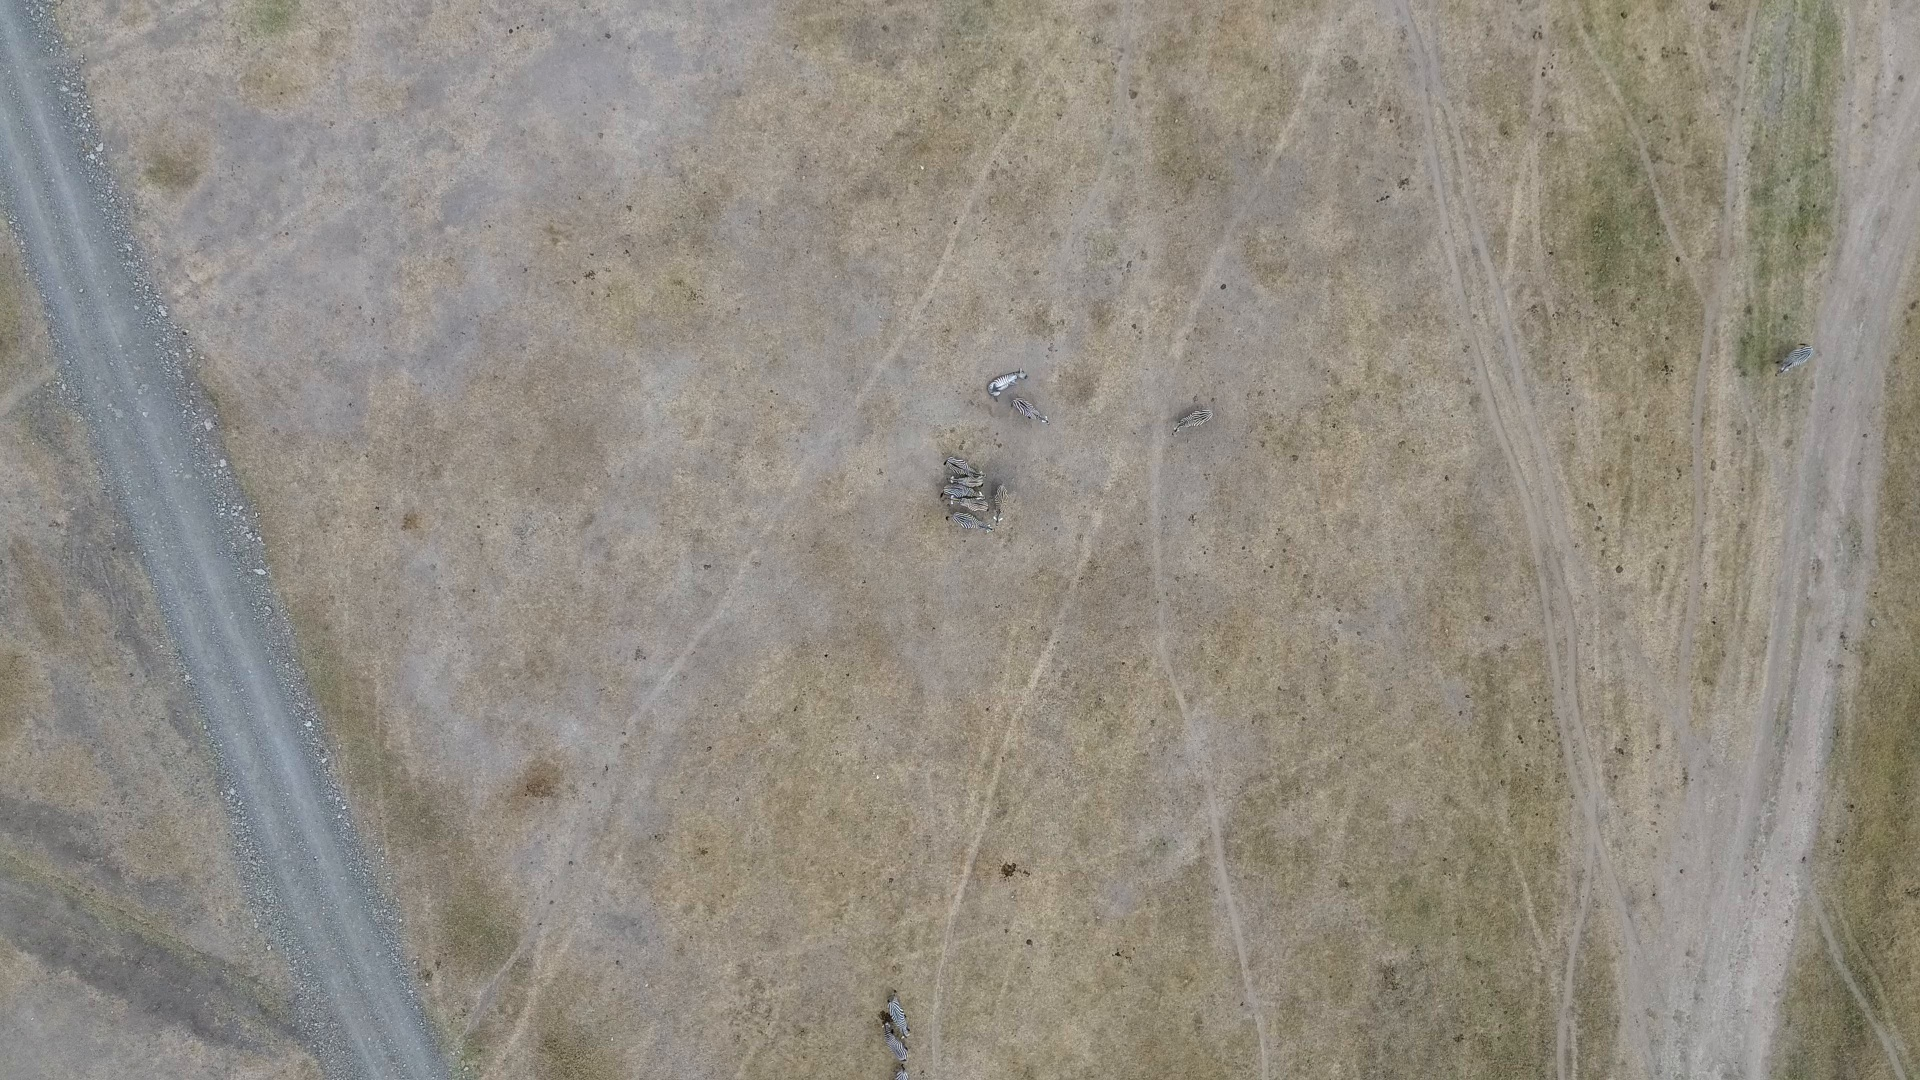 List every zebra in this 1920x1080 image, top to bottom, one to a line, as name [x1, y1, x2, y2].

zebra [1776, 346, 1816, 374]
zebra [987, 370, 1024, 397]
zebra [1012, 398, 1045, 424]
zebra [1173, 408, 1214, 434]
zebra [947, 456, 987, 478]
zebra [947, 476, 984, 486]
zebra [993, 484, 1008, 526]
zebra [941, 485, 986, 500]
zebra [945, 496, 989, 510]
zebra [951, 512, 994, 532]
zebra [888, 996, 910, 1036]
zebra [882, 1021, 908, 1060]
zebra [893, 1066, 909, 1080]